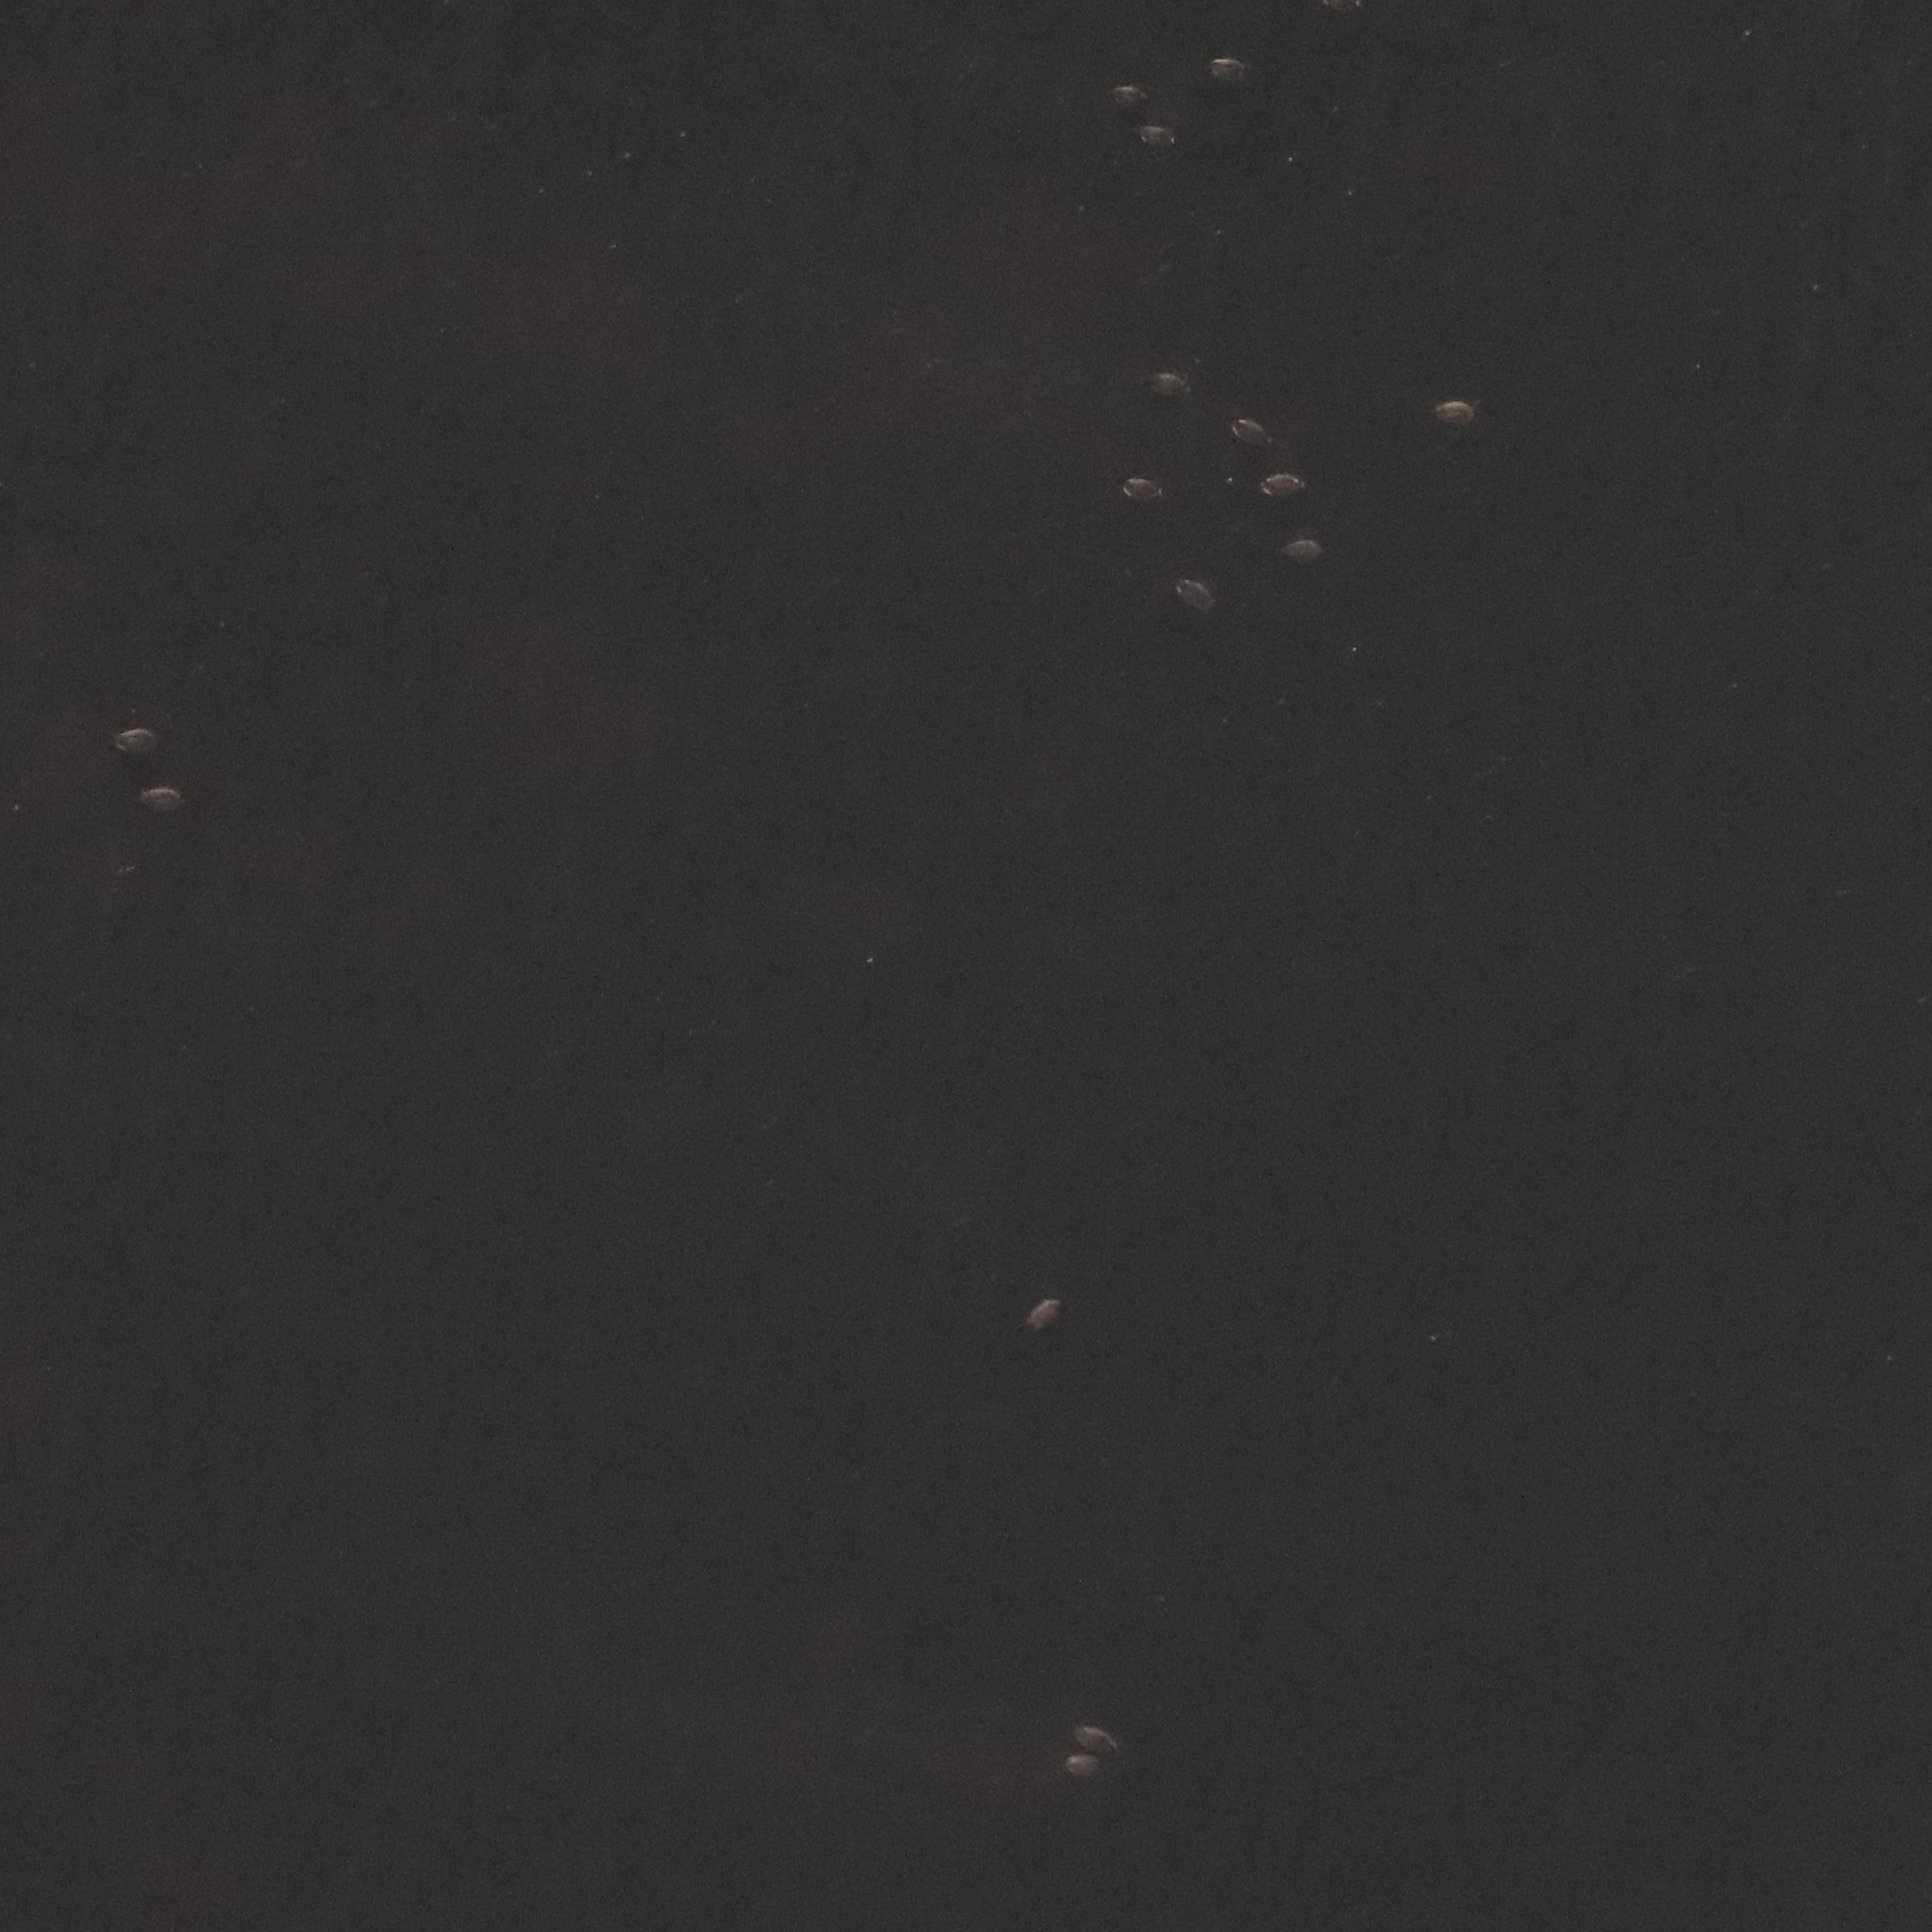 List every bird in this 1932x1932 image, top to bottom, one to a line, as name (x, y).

Canada goose (1238, 70)
Canada goose (1126, 97)
Canada goose (1161, 135)
Canada goose (1167, 380)
Canada goose (1455, 412)
Canada goose (1249, 430)
Canada goose (1283, 484)
Canada goose (1142, 488)
Canada goose (1301, 550)
Canada goose (1197, 594)
Canada goose (134, 739)
Canada goose (161, 797)
Canada goose (1045, 1315)
Canada goose (1090, 1753)